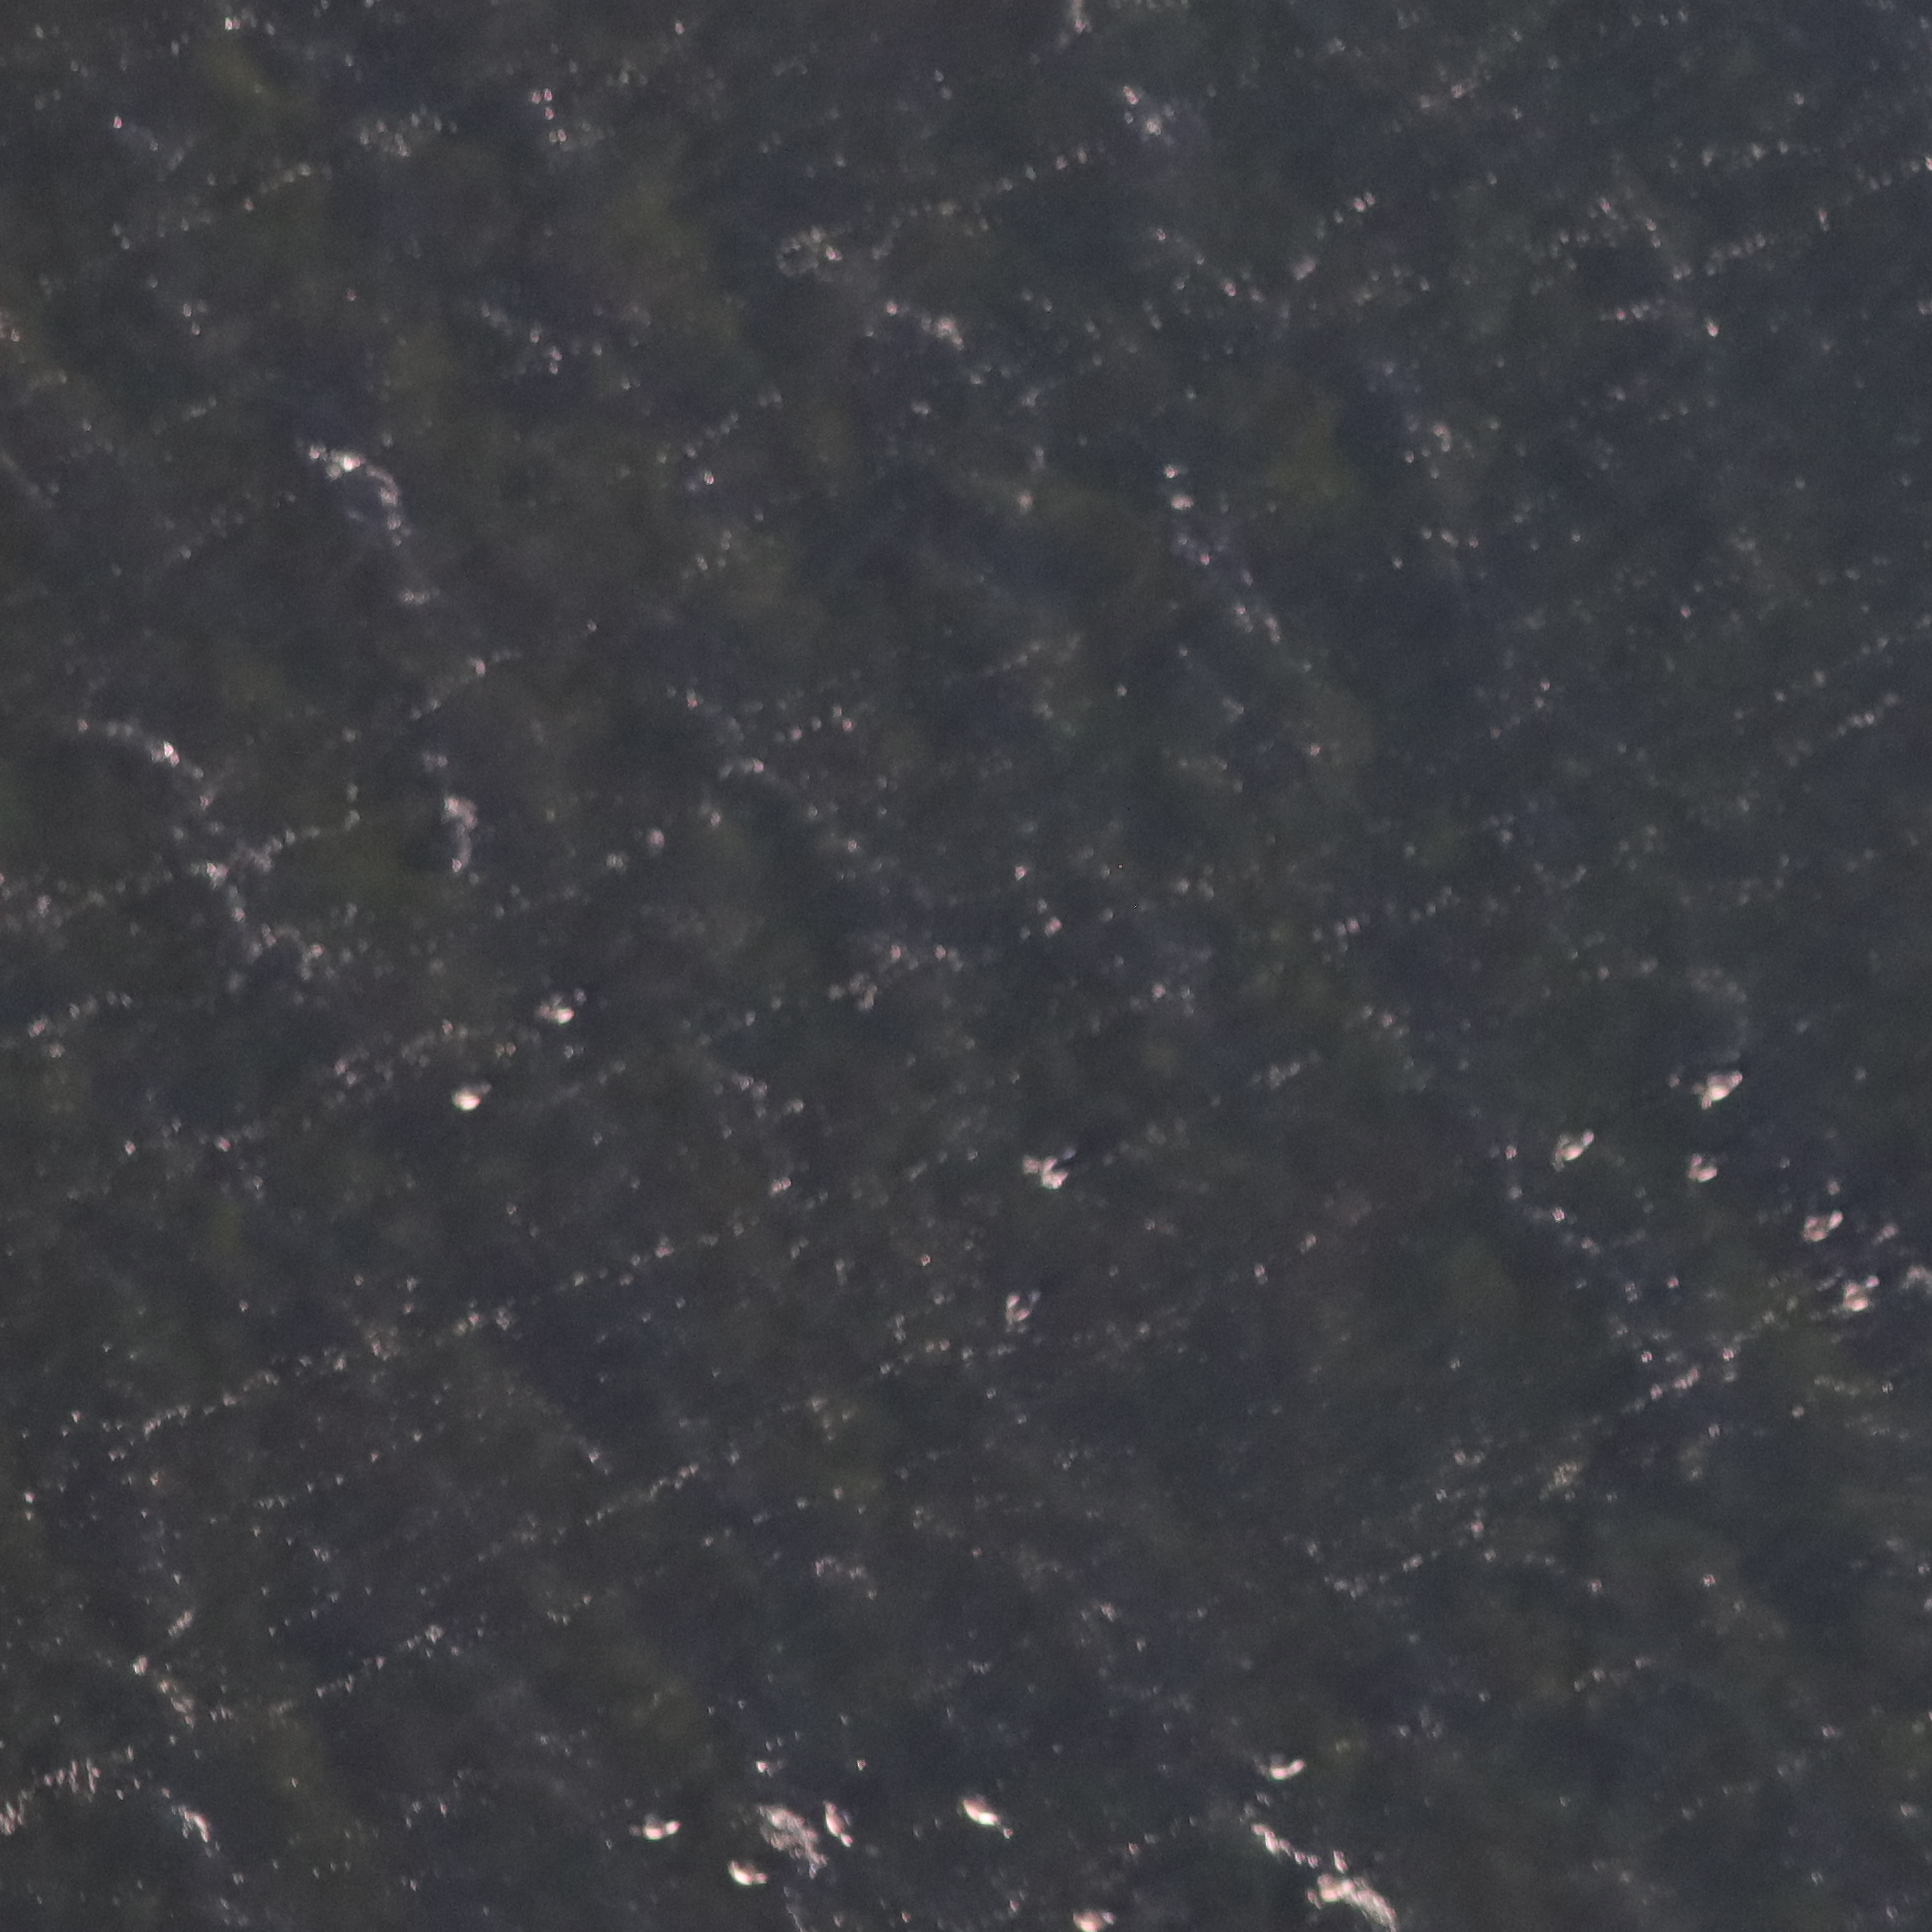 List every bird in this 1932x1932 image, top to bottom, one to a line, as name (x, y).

brant (560, 1008)
brant (1720, 1085)
brant (468, 1101)
brant (1572, 1145)
brant (1703, 1160)
brant (1819, 1226)
brant (1859, 1295)
brant (1020, 1305)
brant (1280, 1767)
brant (979, 1812)
brant (840, 1822)
brant (654, 1828)
brant (745, 1874)
brant (1331, 1886)
brant (1089, 1920)